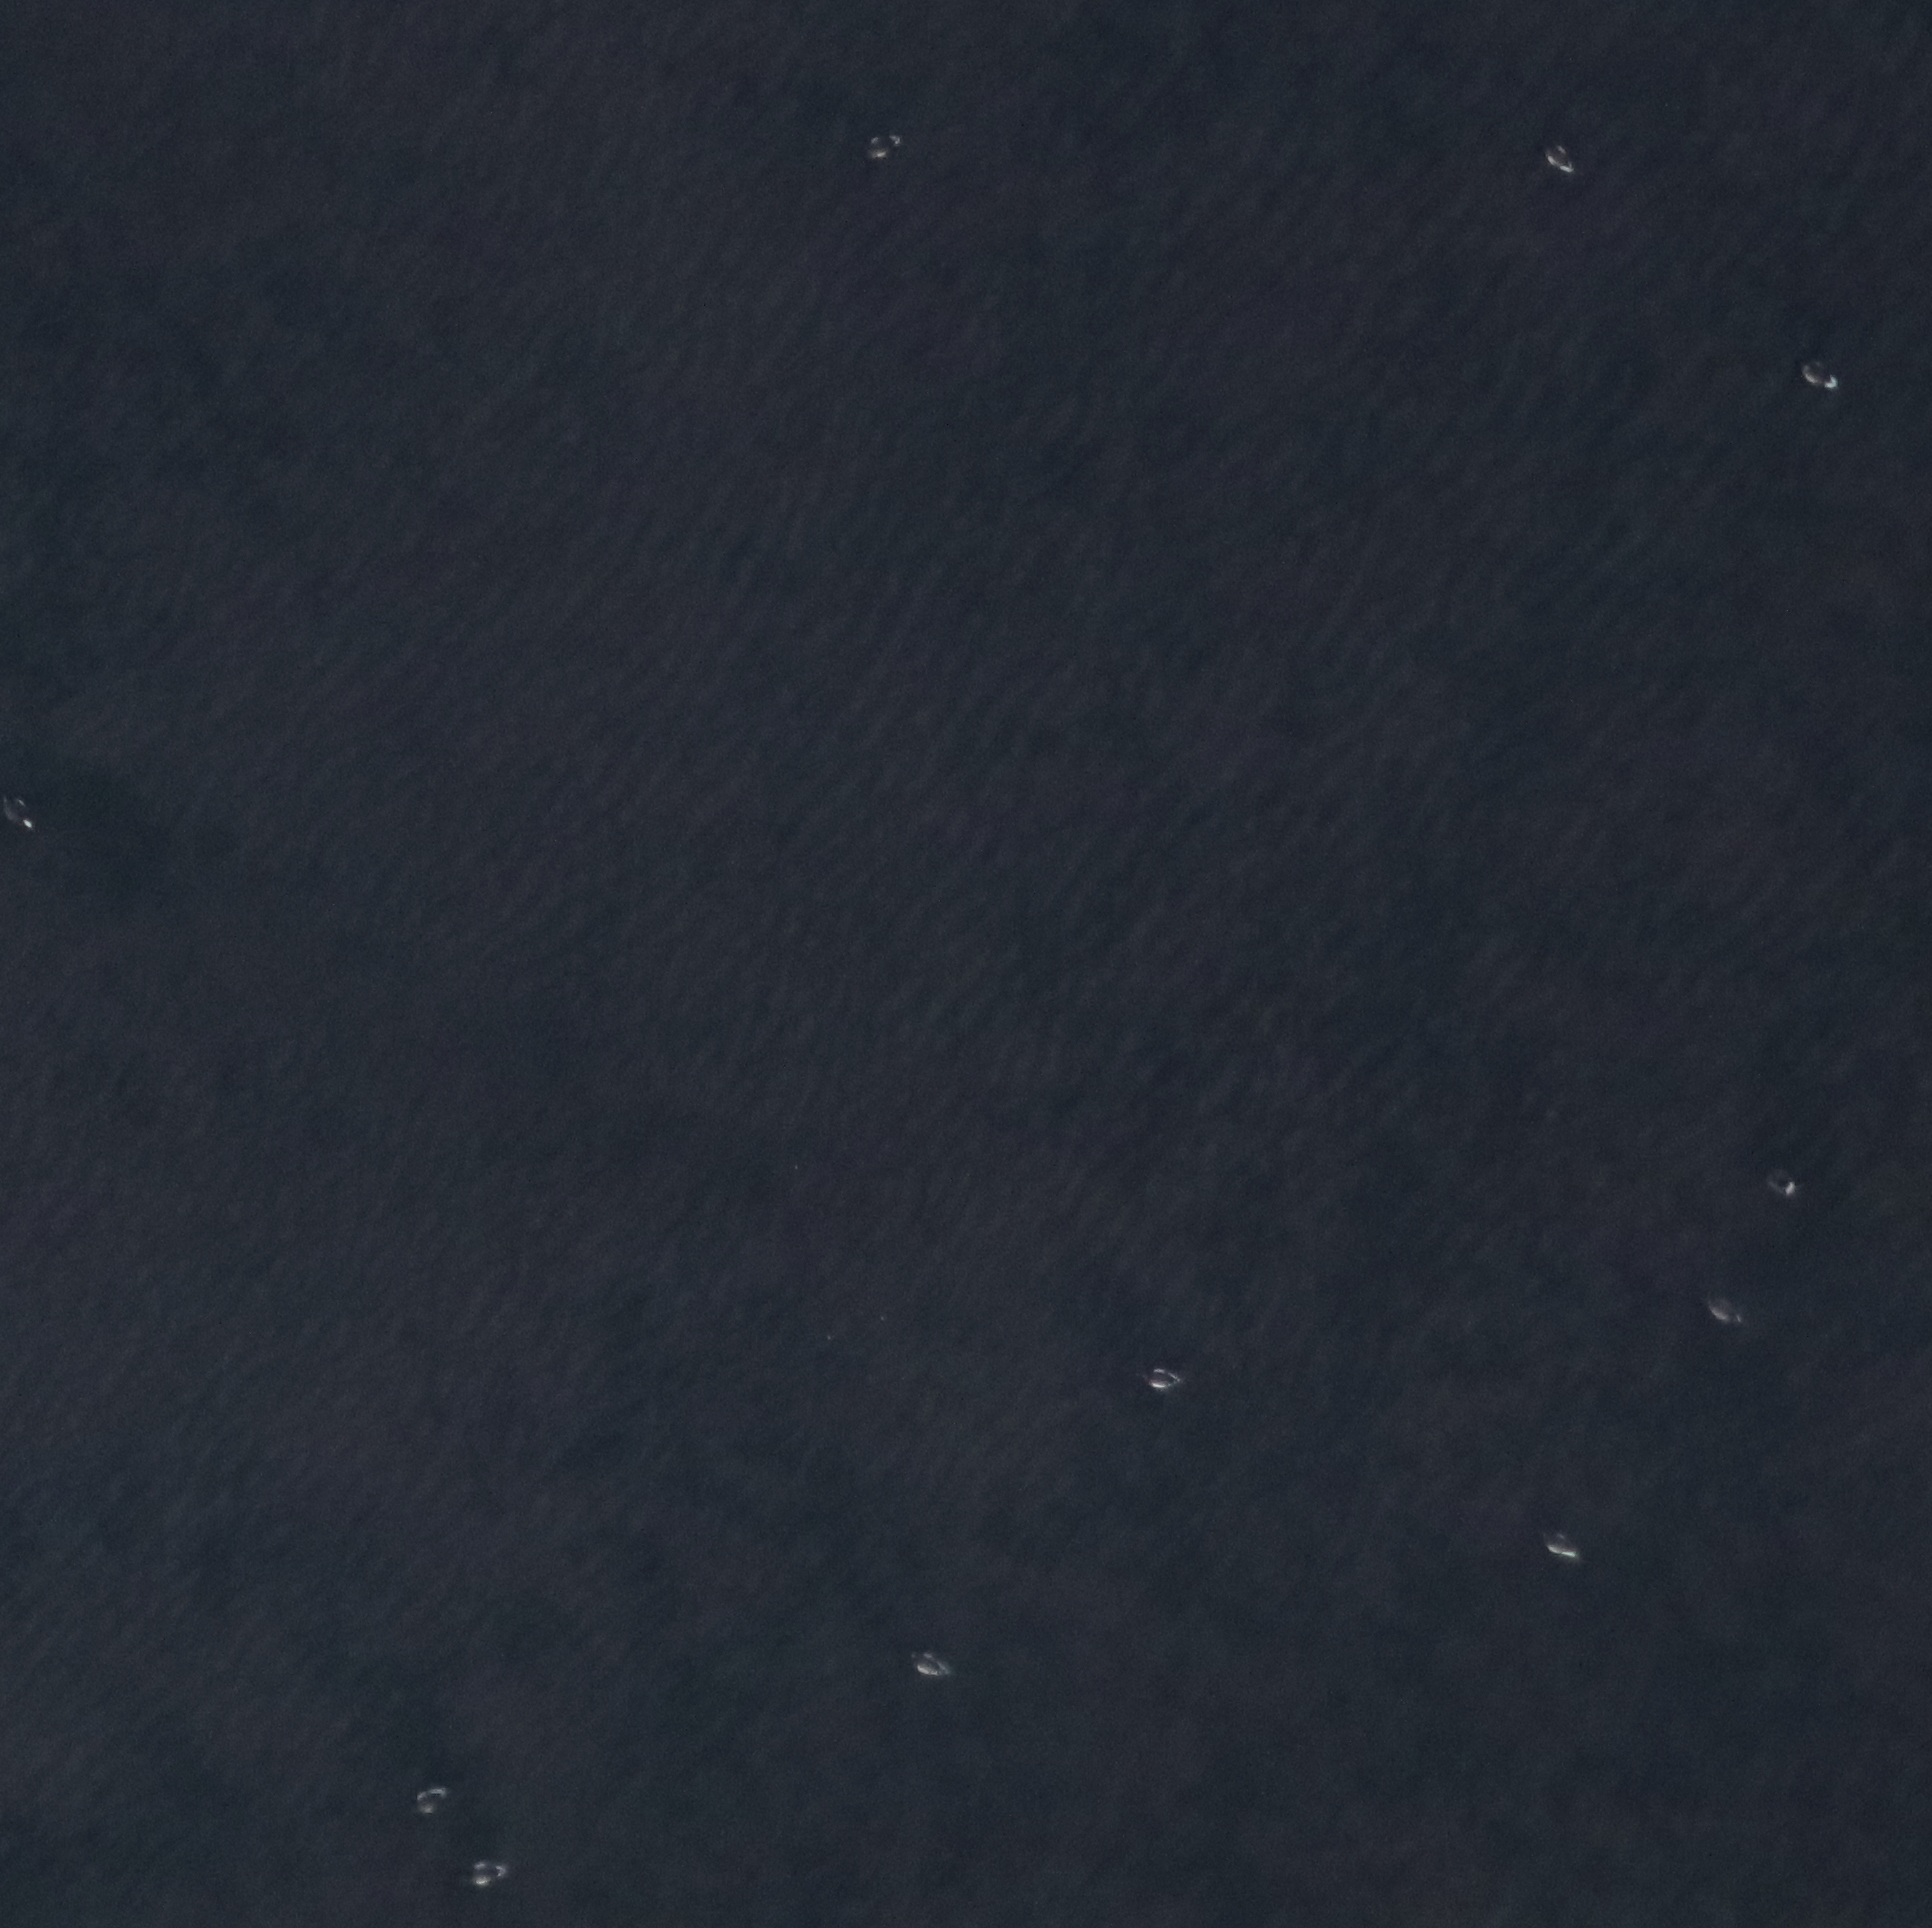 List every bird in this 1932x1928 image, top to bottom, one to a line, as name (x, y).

brant (880, 146)
brant (1558, 154)
brant (1816, 373)
brant (11, 810)
brant (1781, 1183)
brant (1722, 1308)
brant (1160, 1379)
brant (1554, 1550)
brant (929, 1664)
brant (430, 1800)
brant (484, 1874)